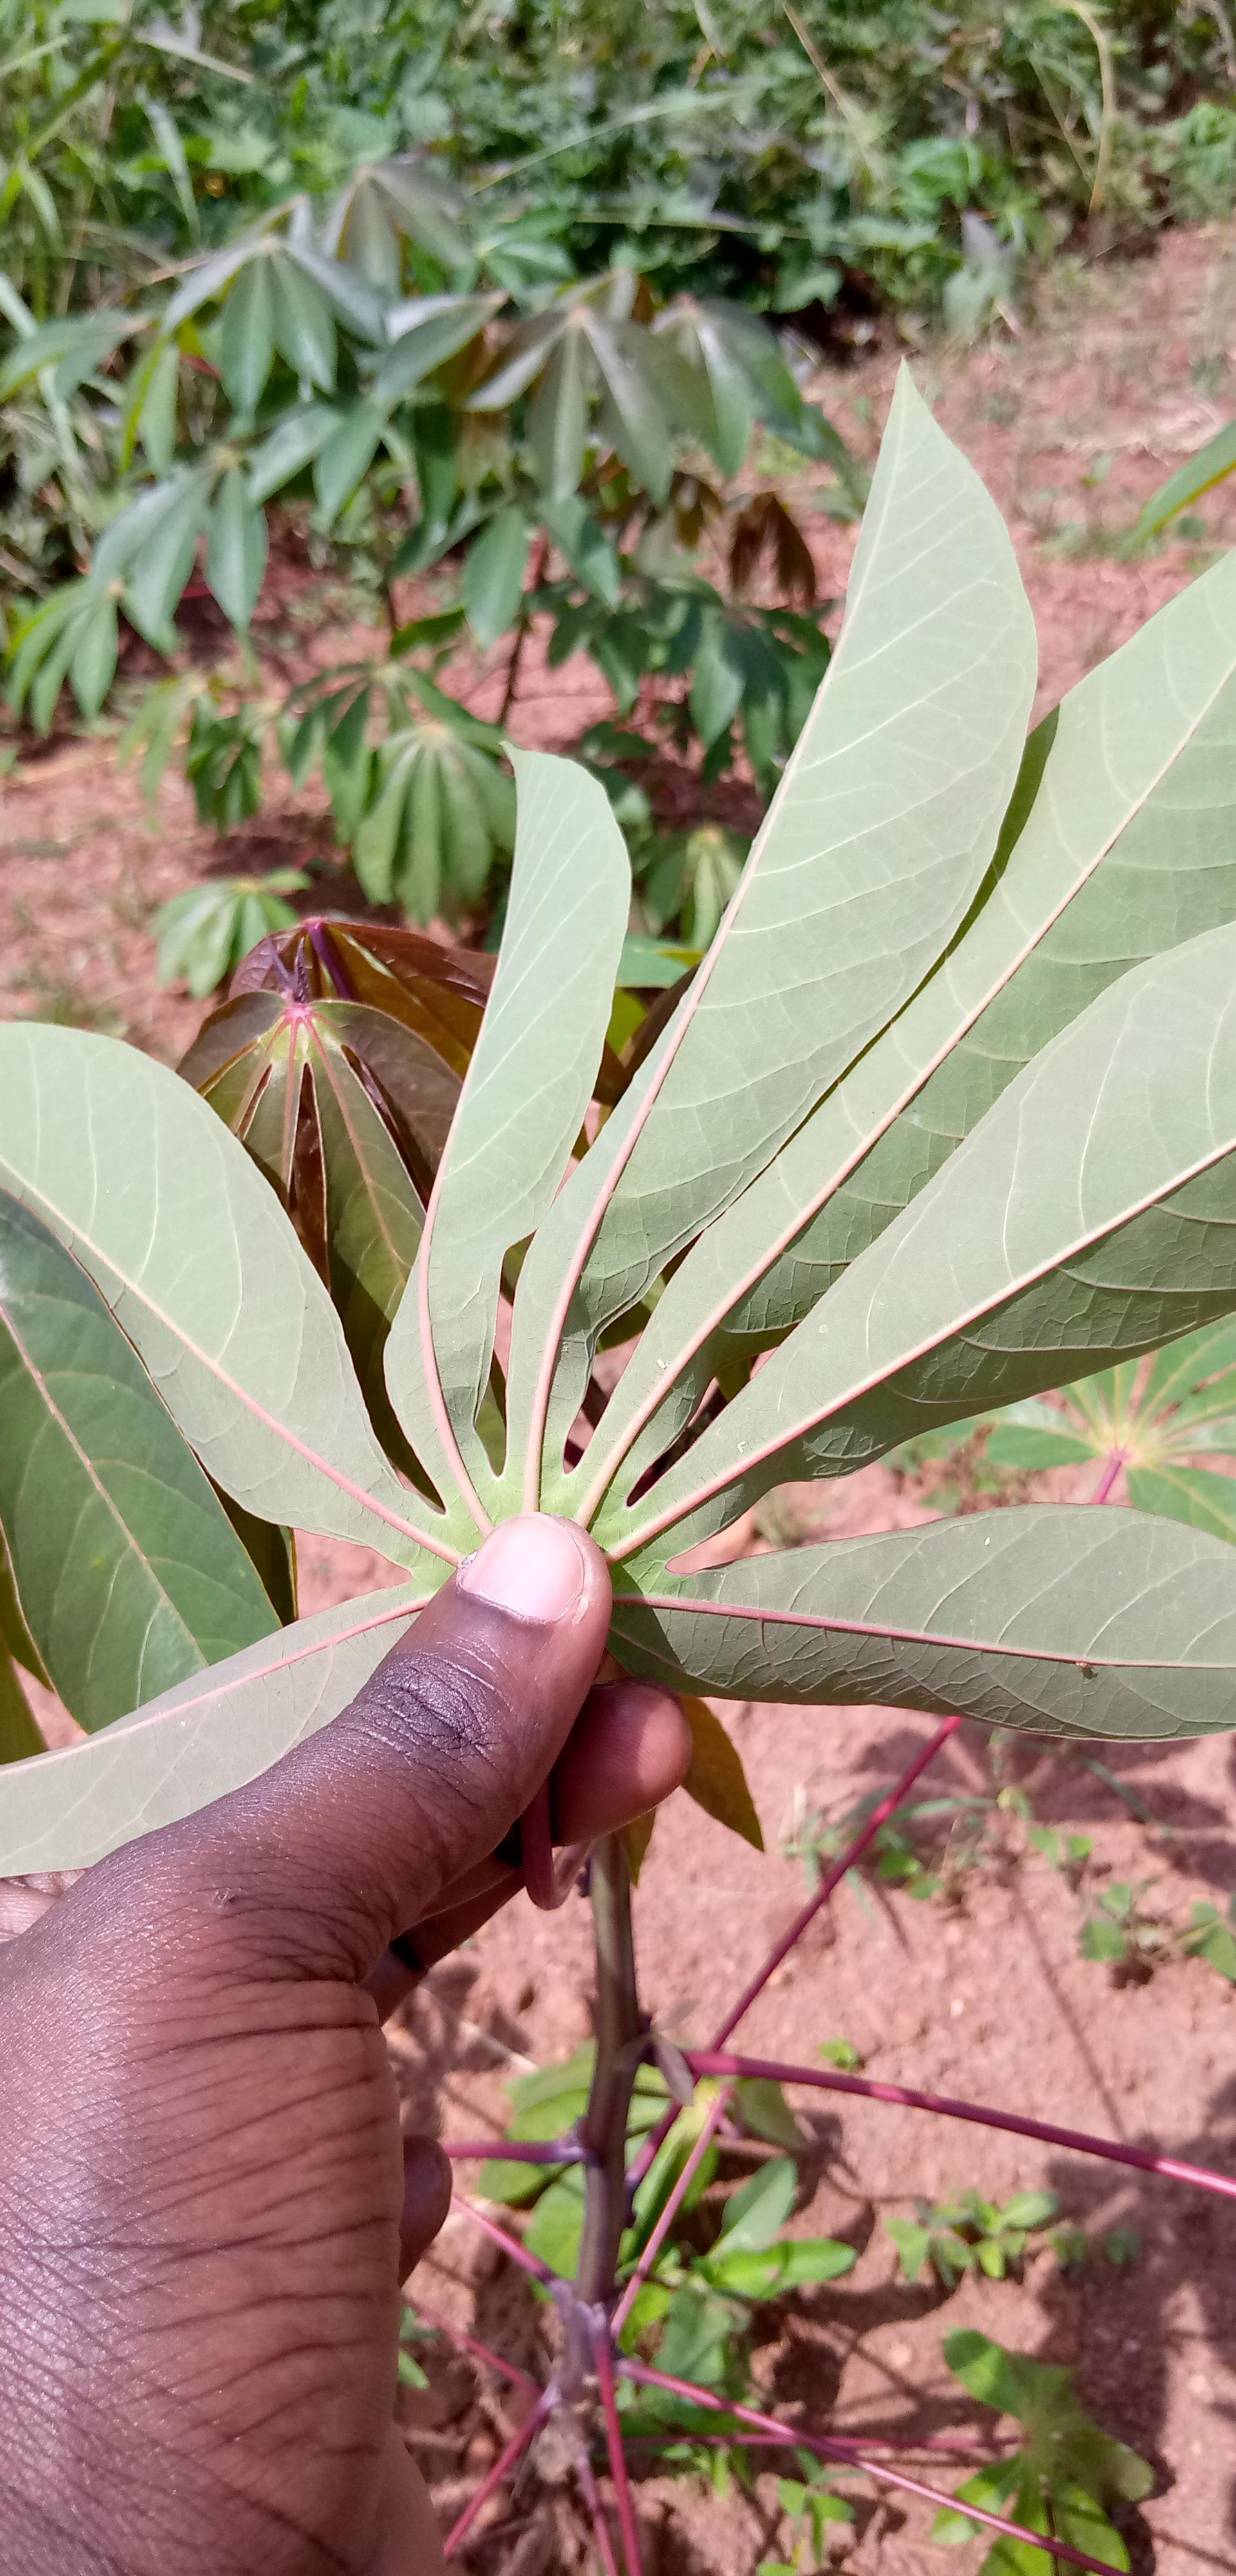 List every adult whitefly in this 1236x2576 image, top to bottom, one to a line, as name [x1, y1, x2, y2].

whitefly [657, 1358, 667, 1370]
whitefly [735, 1440, 747, 1452]
whitefly [983, 1536, 993, 1544]